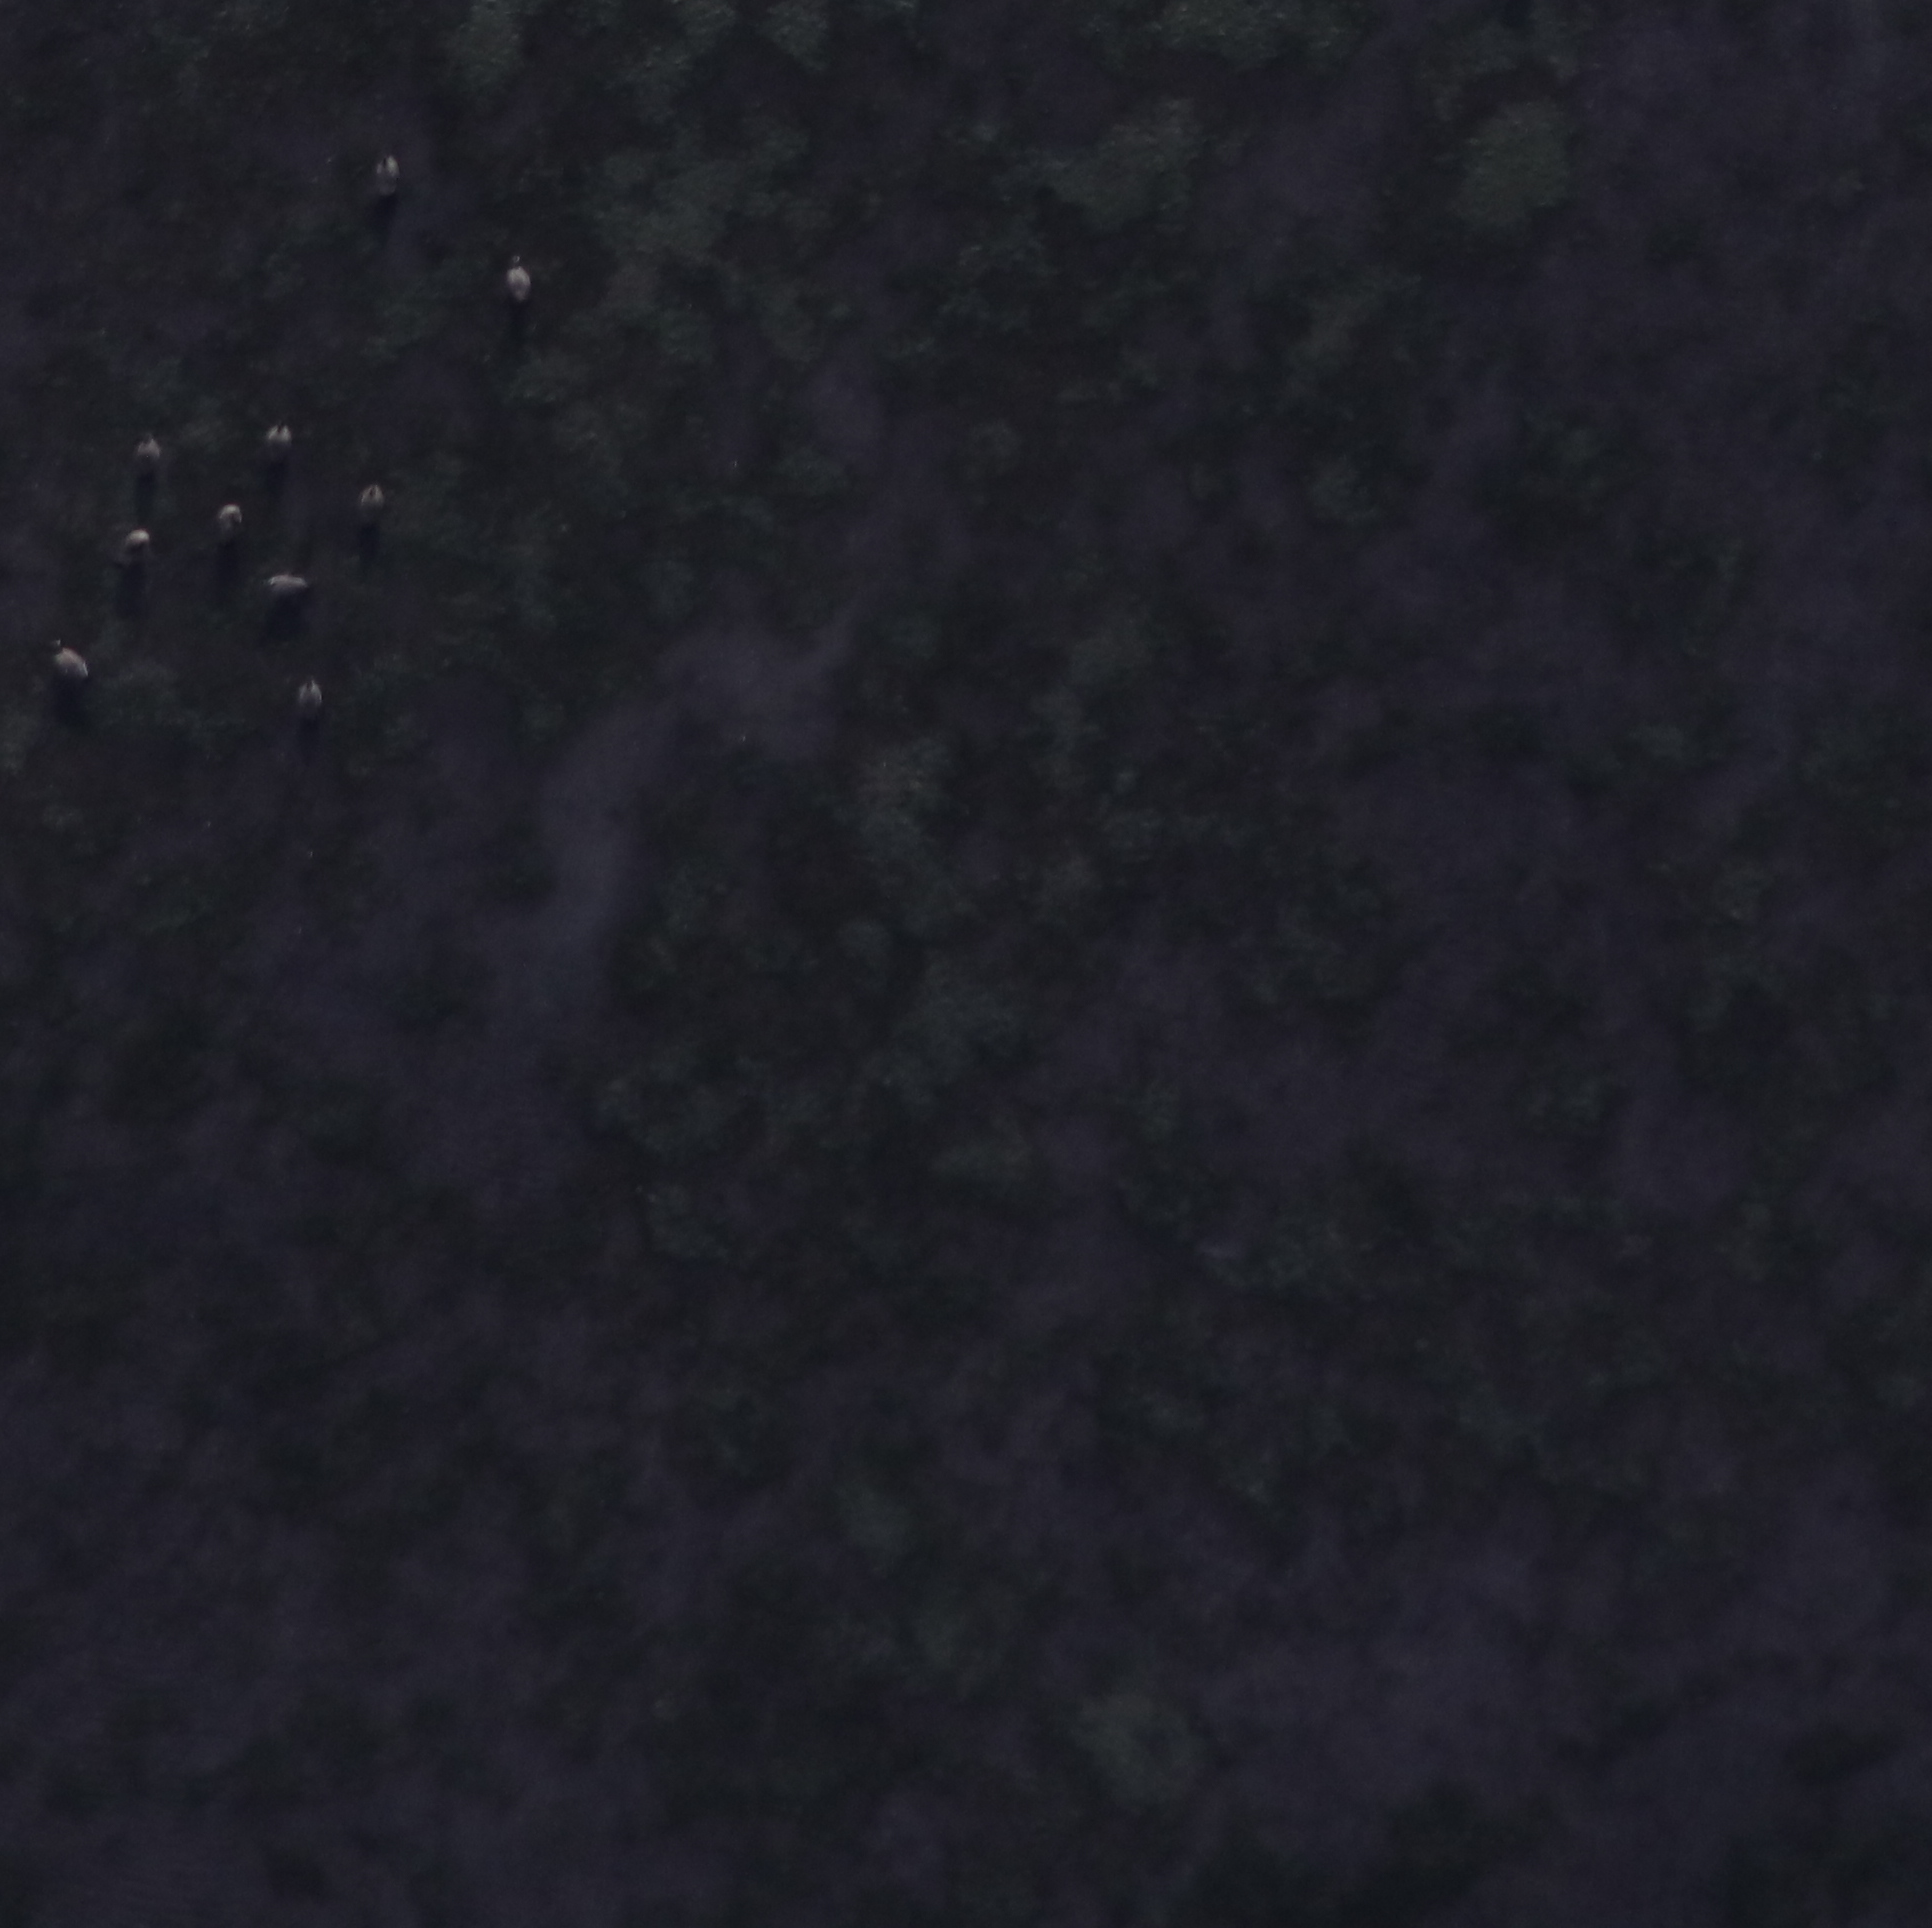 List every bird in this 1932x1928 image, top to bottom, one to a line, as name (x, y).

Canada goose (385, 169)
Canada goose (518, 274)
Canada goose (282, 442)
Canada goose (149, 453)
Canada goose (382, 502)
Canada goose (230, 522)
Canada goose (133, 542)
Canada goose (290, 586)
Canada goose (74, 663)
Canada goose (318, 691)